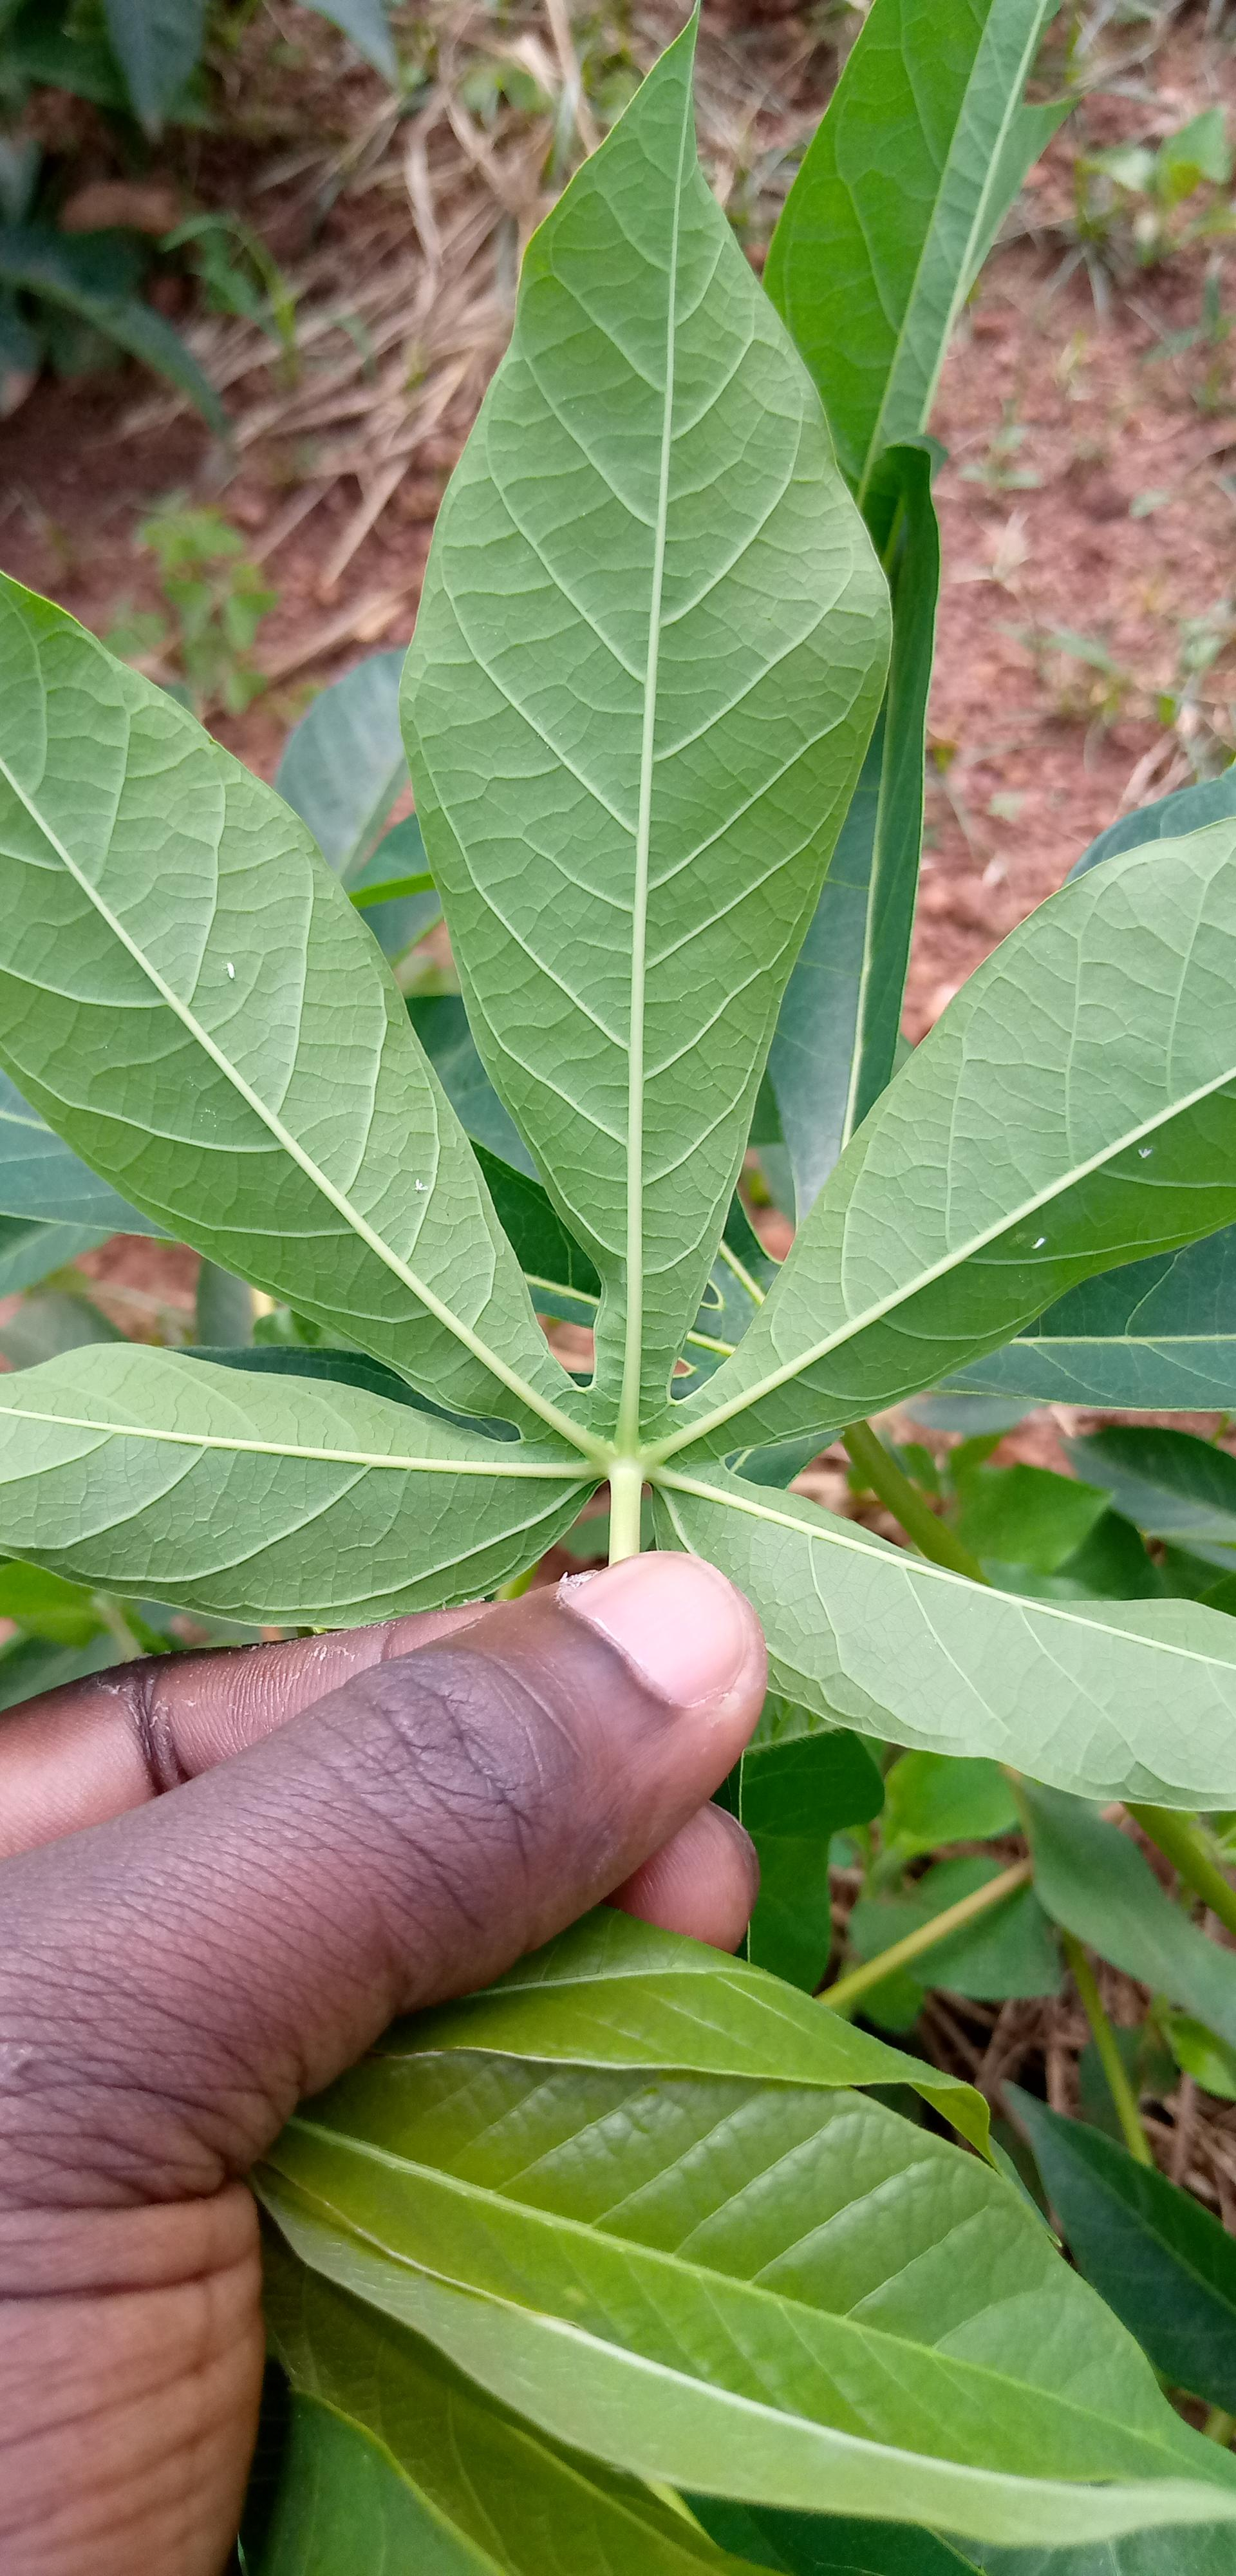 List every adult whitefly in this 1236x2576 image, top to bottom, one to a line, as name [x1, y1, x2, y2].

whitefly [223, 959, 238, 981]
whitefly [1133, 1144, 1154, 1166]
whitefly [409, 1177, 431, 1197]
whitefly [1031, 1235, 1046, 1253]